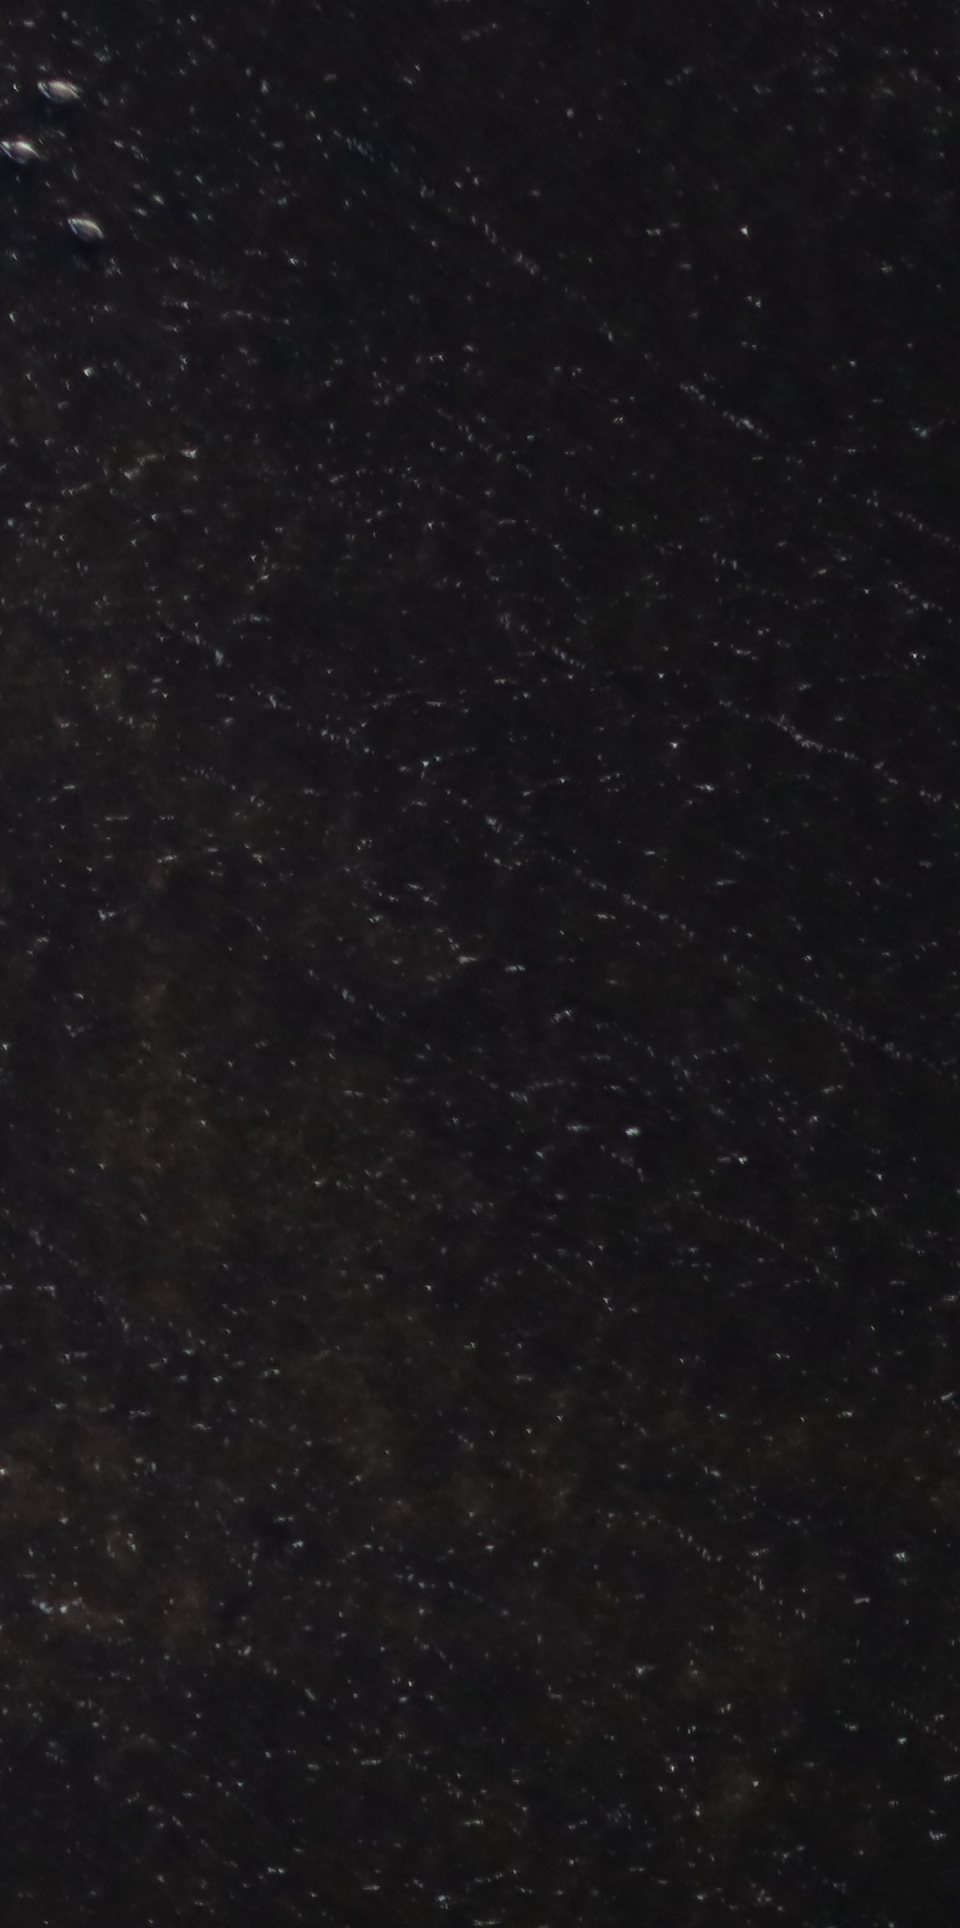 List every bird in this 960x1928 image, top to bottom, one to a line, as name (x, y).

brant (57, 93)
brant (22, 153)
brant (87, 227)